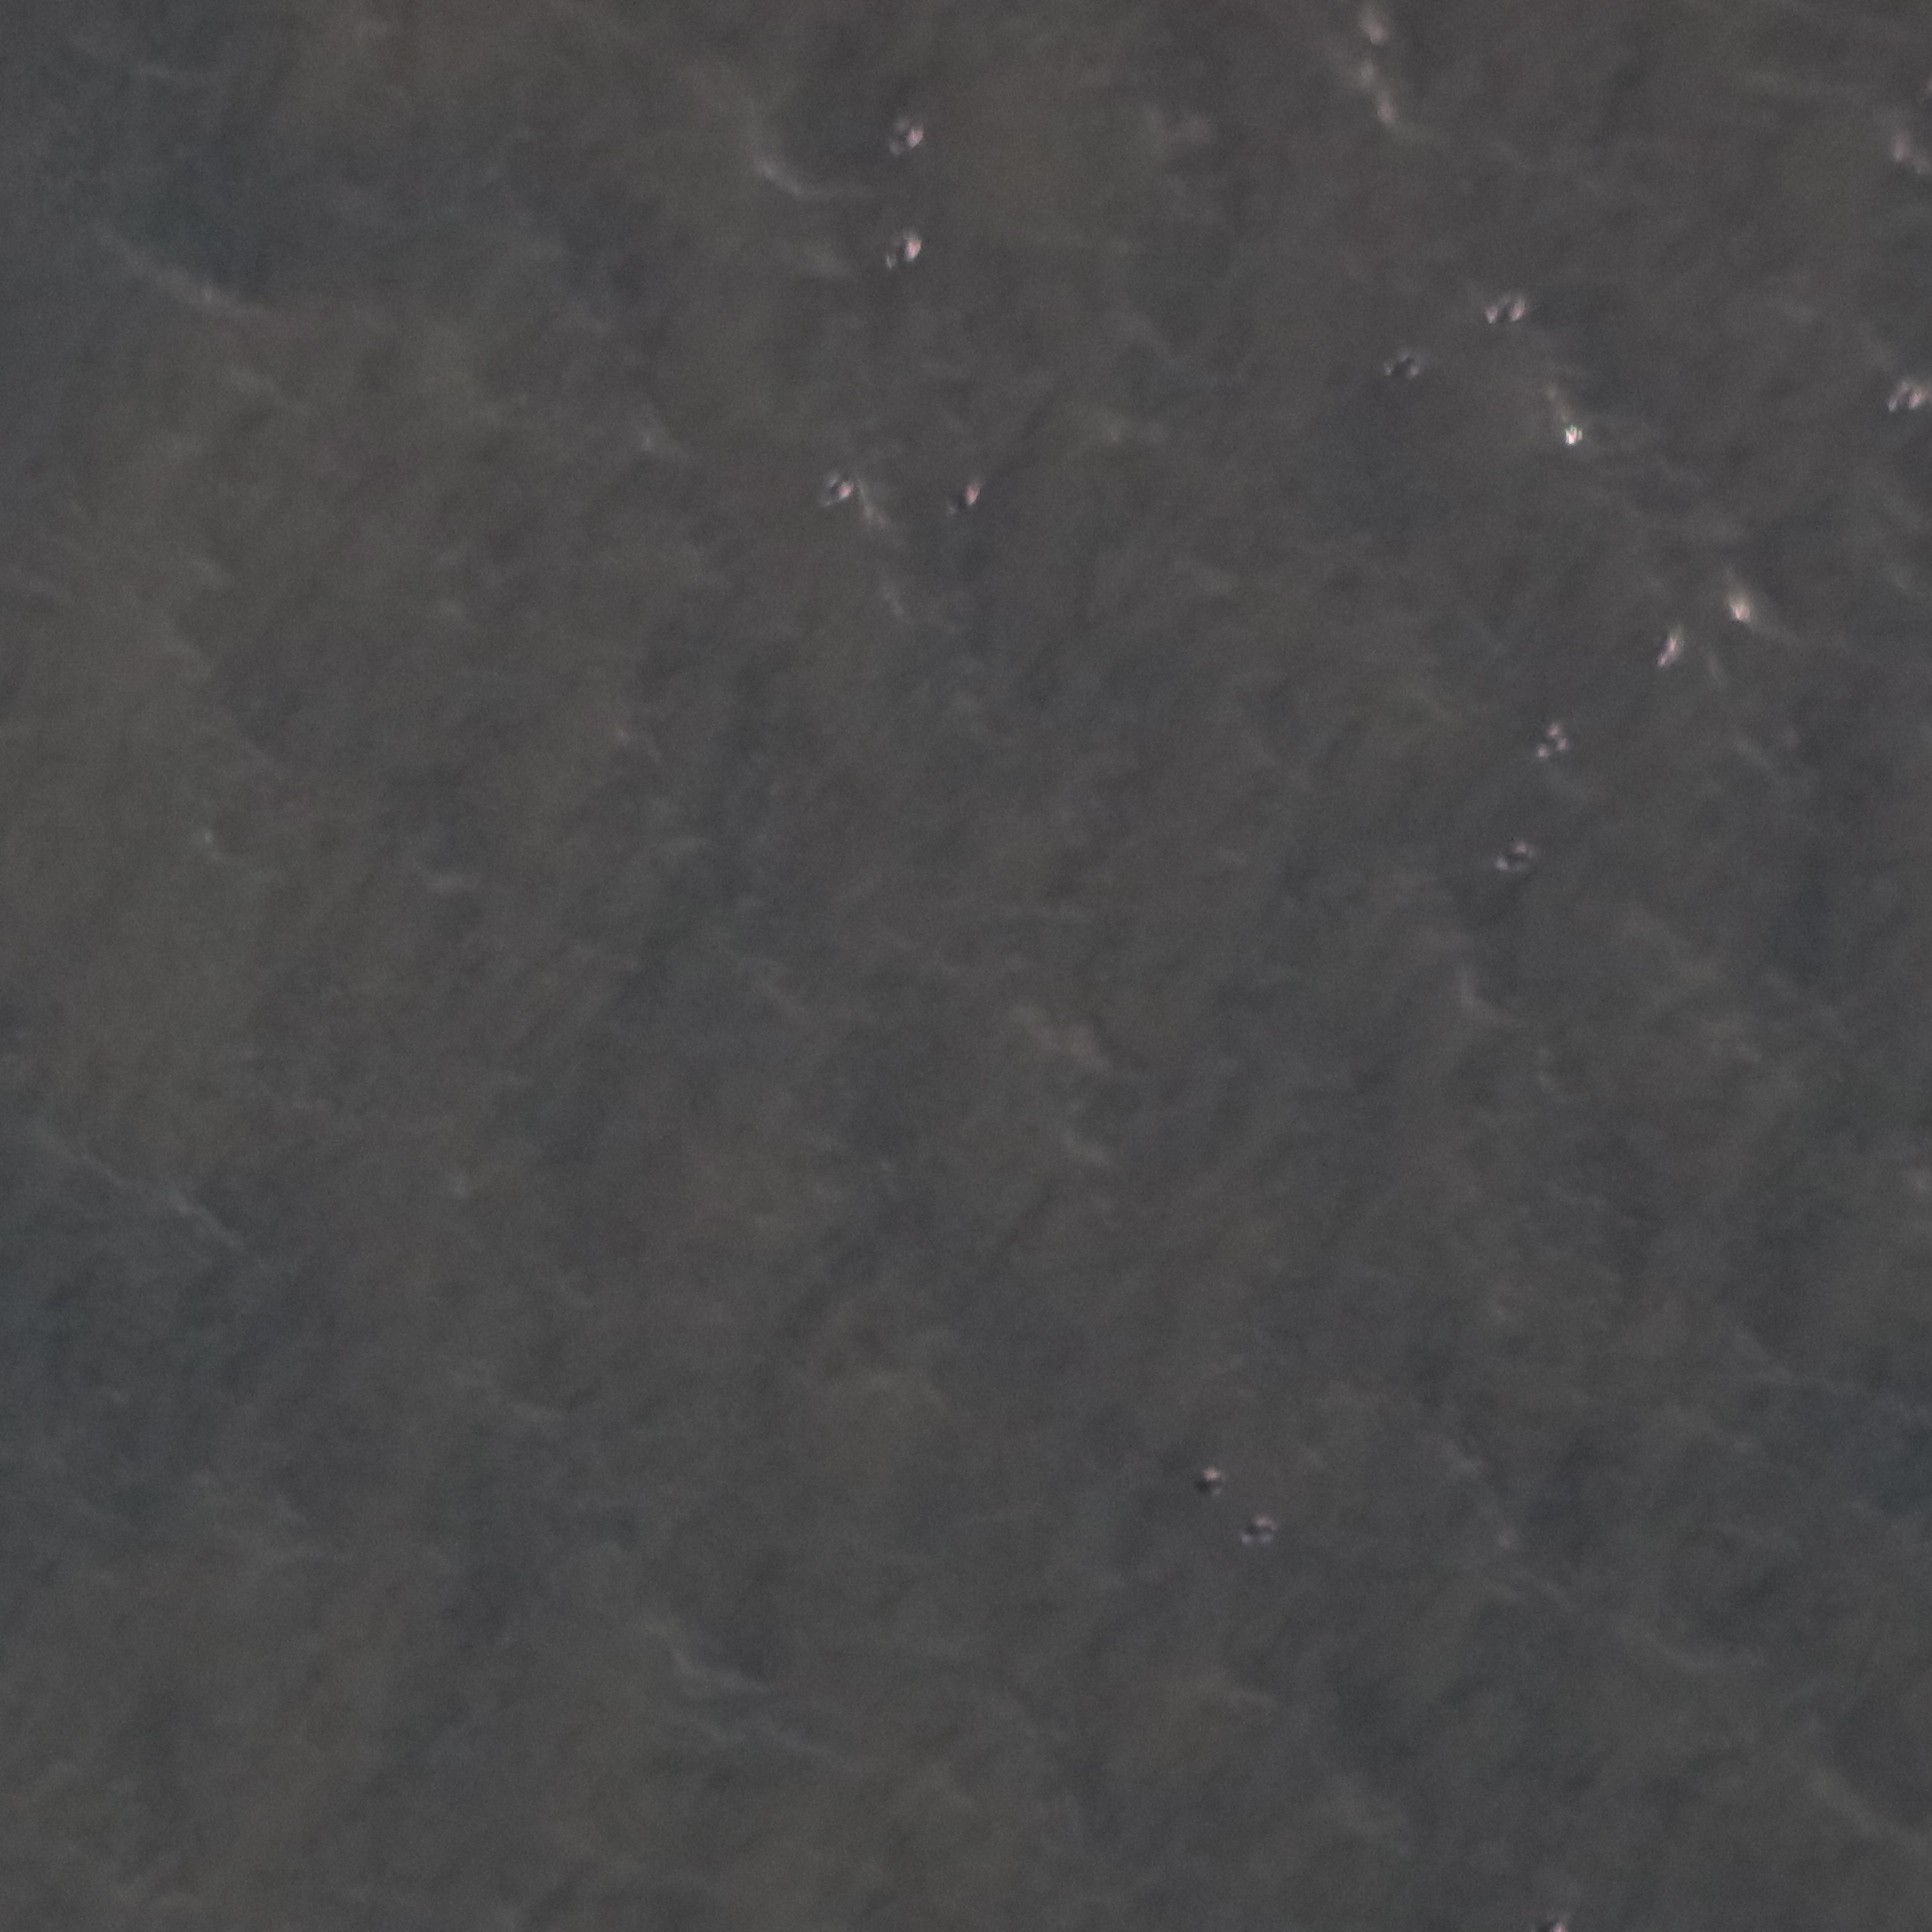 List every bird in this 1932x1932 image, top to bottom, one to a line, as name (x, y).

brant (903, 142)
brant (904, 244)
brant (1504, 309)
brant (1412, 362)
brant (1908, 395)
brant (829, 489)
brant (960, 492)
brant (1660, 648)
brant (1558, 743)
brant (1521, 859)
brant (1215, 1485)
brant (1263, 1532)
brant (1553, 1929)